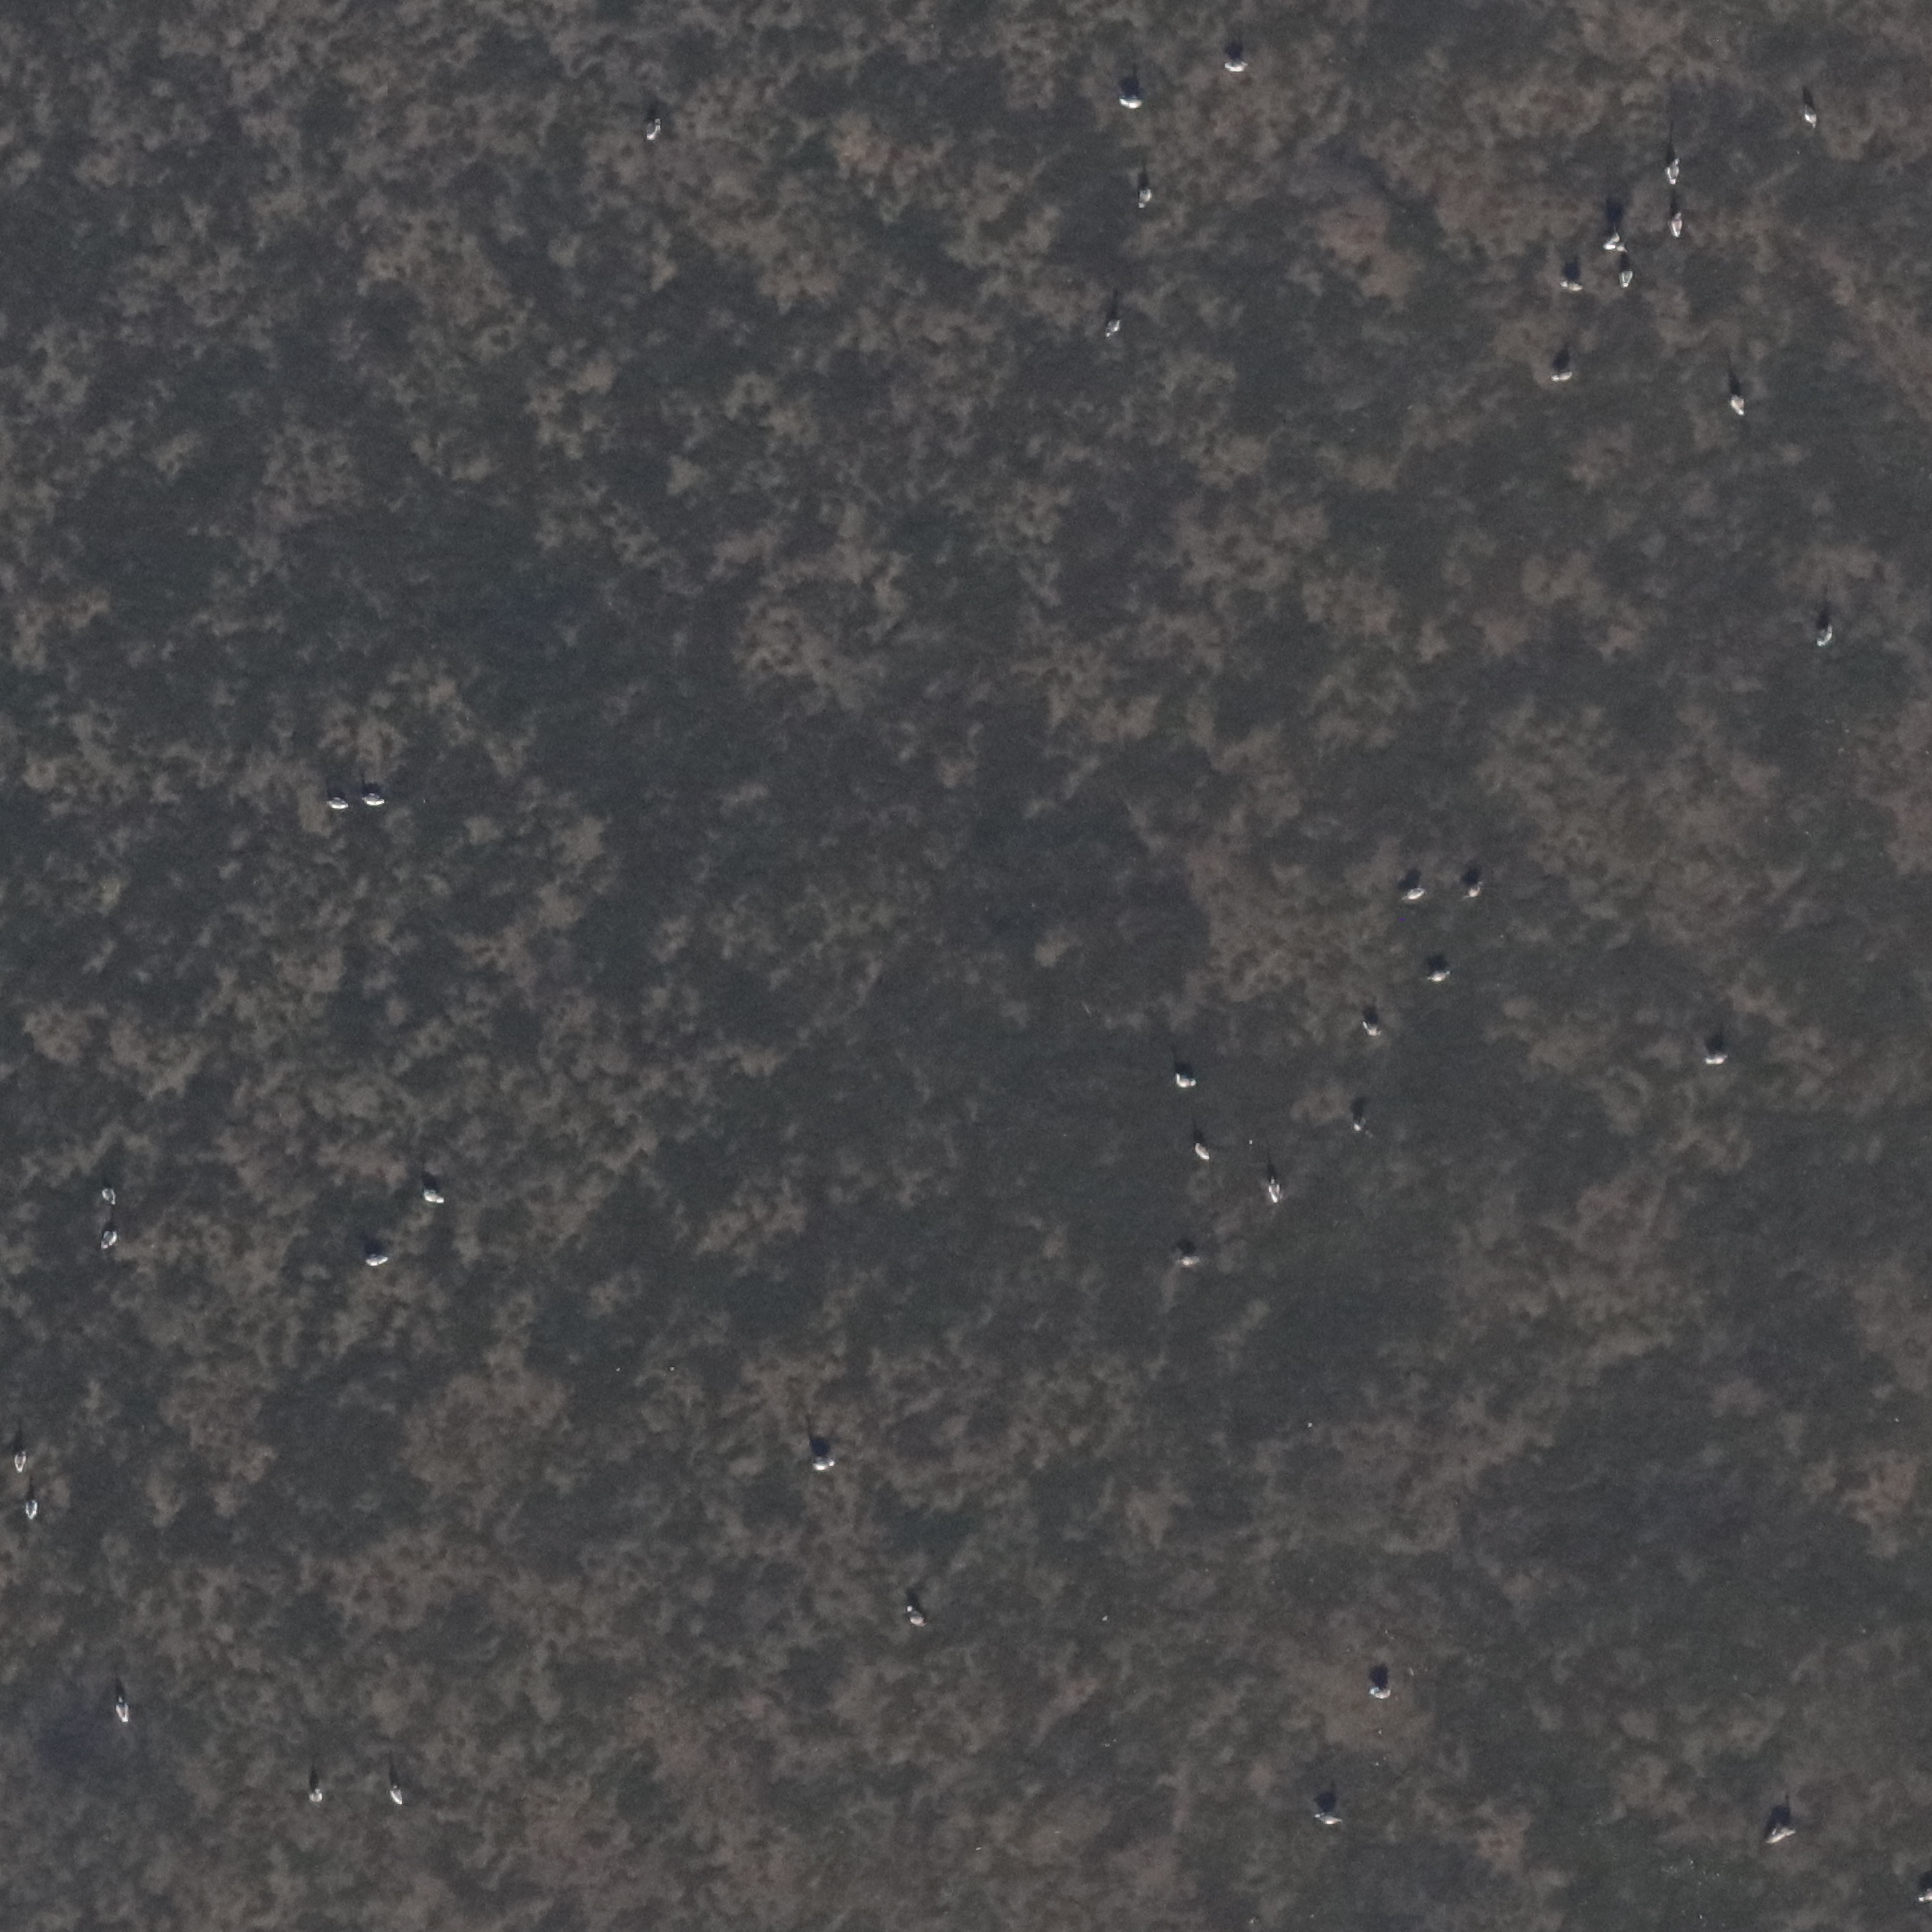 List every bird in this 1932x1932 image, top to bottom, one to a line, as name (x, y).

brant (1236, 64)
brant (1130, 101)
brant (1811, 116)
brant (654, 129)
brant (1673, 171)
brant (1144, 196)
brant (1677, 224)
brant (1619, 241)
brant (1625, 279)
brant (1577, 285)
brant (1112, 326)
brant (1563, 375)
brant (1738, 403)
brant (1824, 634)
brant (373, 799)
brant (337, 802)
brant (1472, 890)
brant (1417, 895)
brant (1439, 973)
brant (1372, 1028)
brant (1717, 1059)
brant (1185, 1078)
brant (1356, 1123)
brant (1202, 1152)
brant (1274, 1189)
brant (109, 1194)
brant (433, 1196)
brant (109, 1237)
brant (1191, 1260)
brant (377, 1261)
brant (20, 1461)
brant (824, 1463)
brant (30, 1507)
brant (916, 1616)
brant (1383, 1693)
brant (123, 1709)
brant (397, 1794)
brant (317, 1798)
brant (1328, 1820)
other bird (1780, 1834)
brant (1929, 1894)